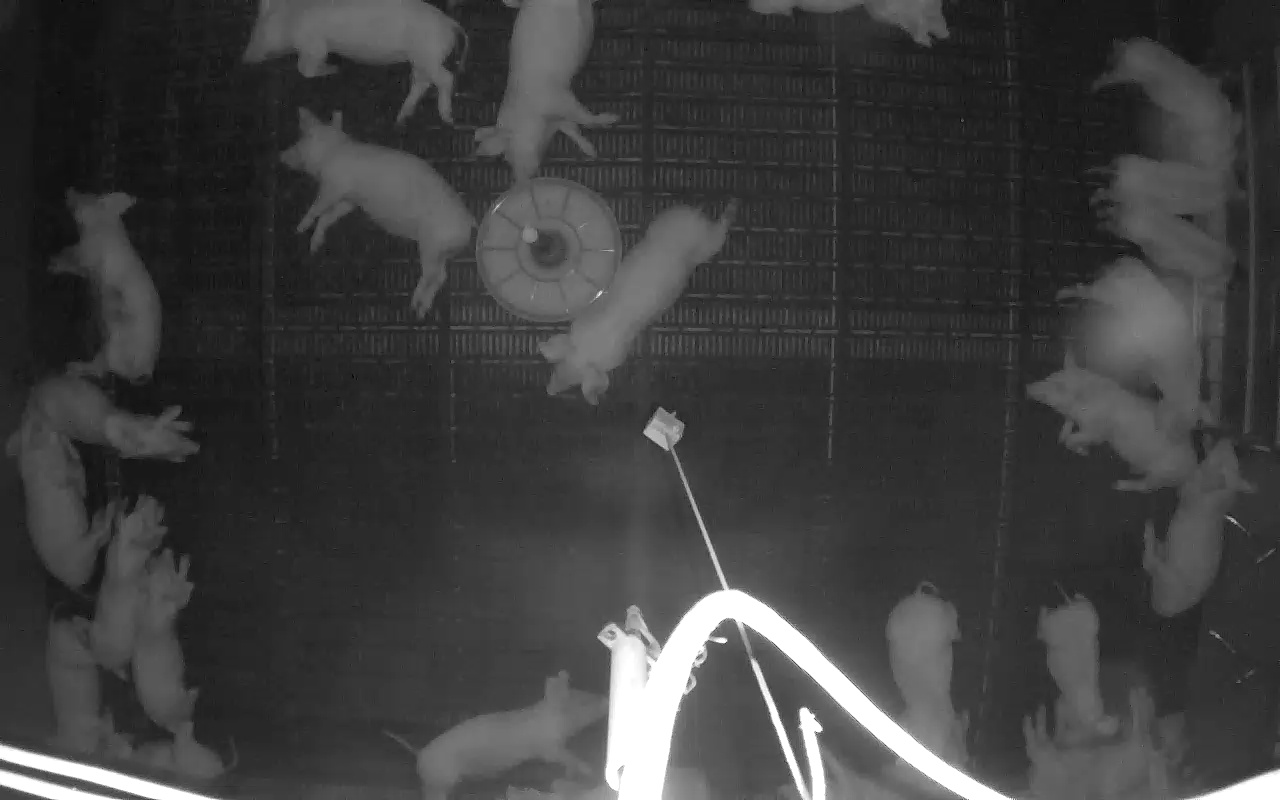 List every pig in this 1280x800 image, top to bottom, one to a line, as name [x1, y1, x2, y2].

pig [746, 0, 954, 48]
pig [240, 1, 473, 129]
pig [473, 2, 622, 181]
pig [1096, 38, 1245, 170]
pig [281, 110, 481, 320]
pig [1083, 146, 1245, 214]
pig [44, 187, 166, 386]
pig [1093, 196, 1238, 300]
pig [539, 198, 740, 406]
pig [1054, 256, 1220, 445]
pig [1028, 342, 1198, 496]
pig [33, 371, 203, 463]
pig [3, 383, 116, 600]
pig [1140, 431, 1261, 617]
pig [88, 489, 168, 670]
pig [130, 544, 201, 732]
pig [884, 579, 970, 766]
pig [1037, 582, 1122, 748]
pig [43, 598, 128, 763]
pig [379, 671, 608, 798]
pig [1023, 685, 1195, 799]
pig [75, 704, 240, 794]
pig [777, 709, 972, 797]
pig [505, 764, 714, 800]